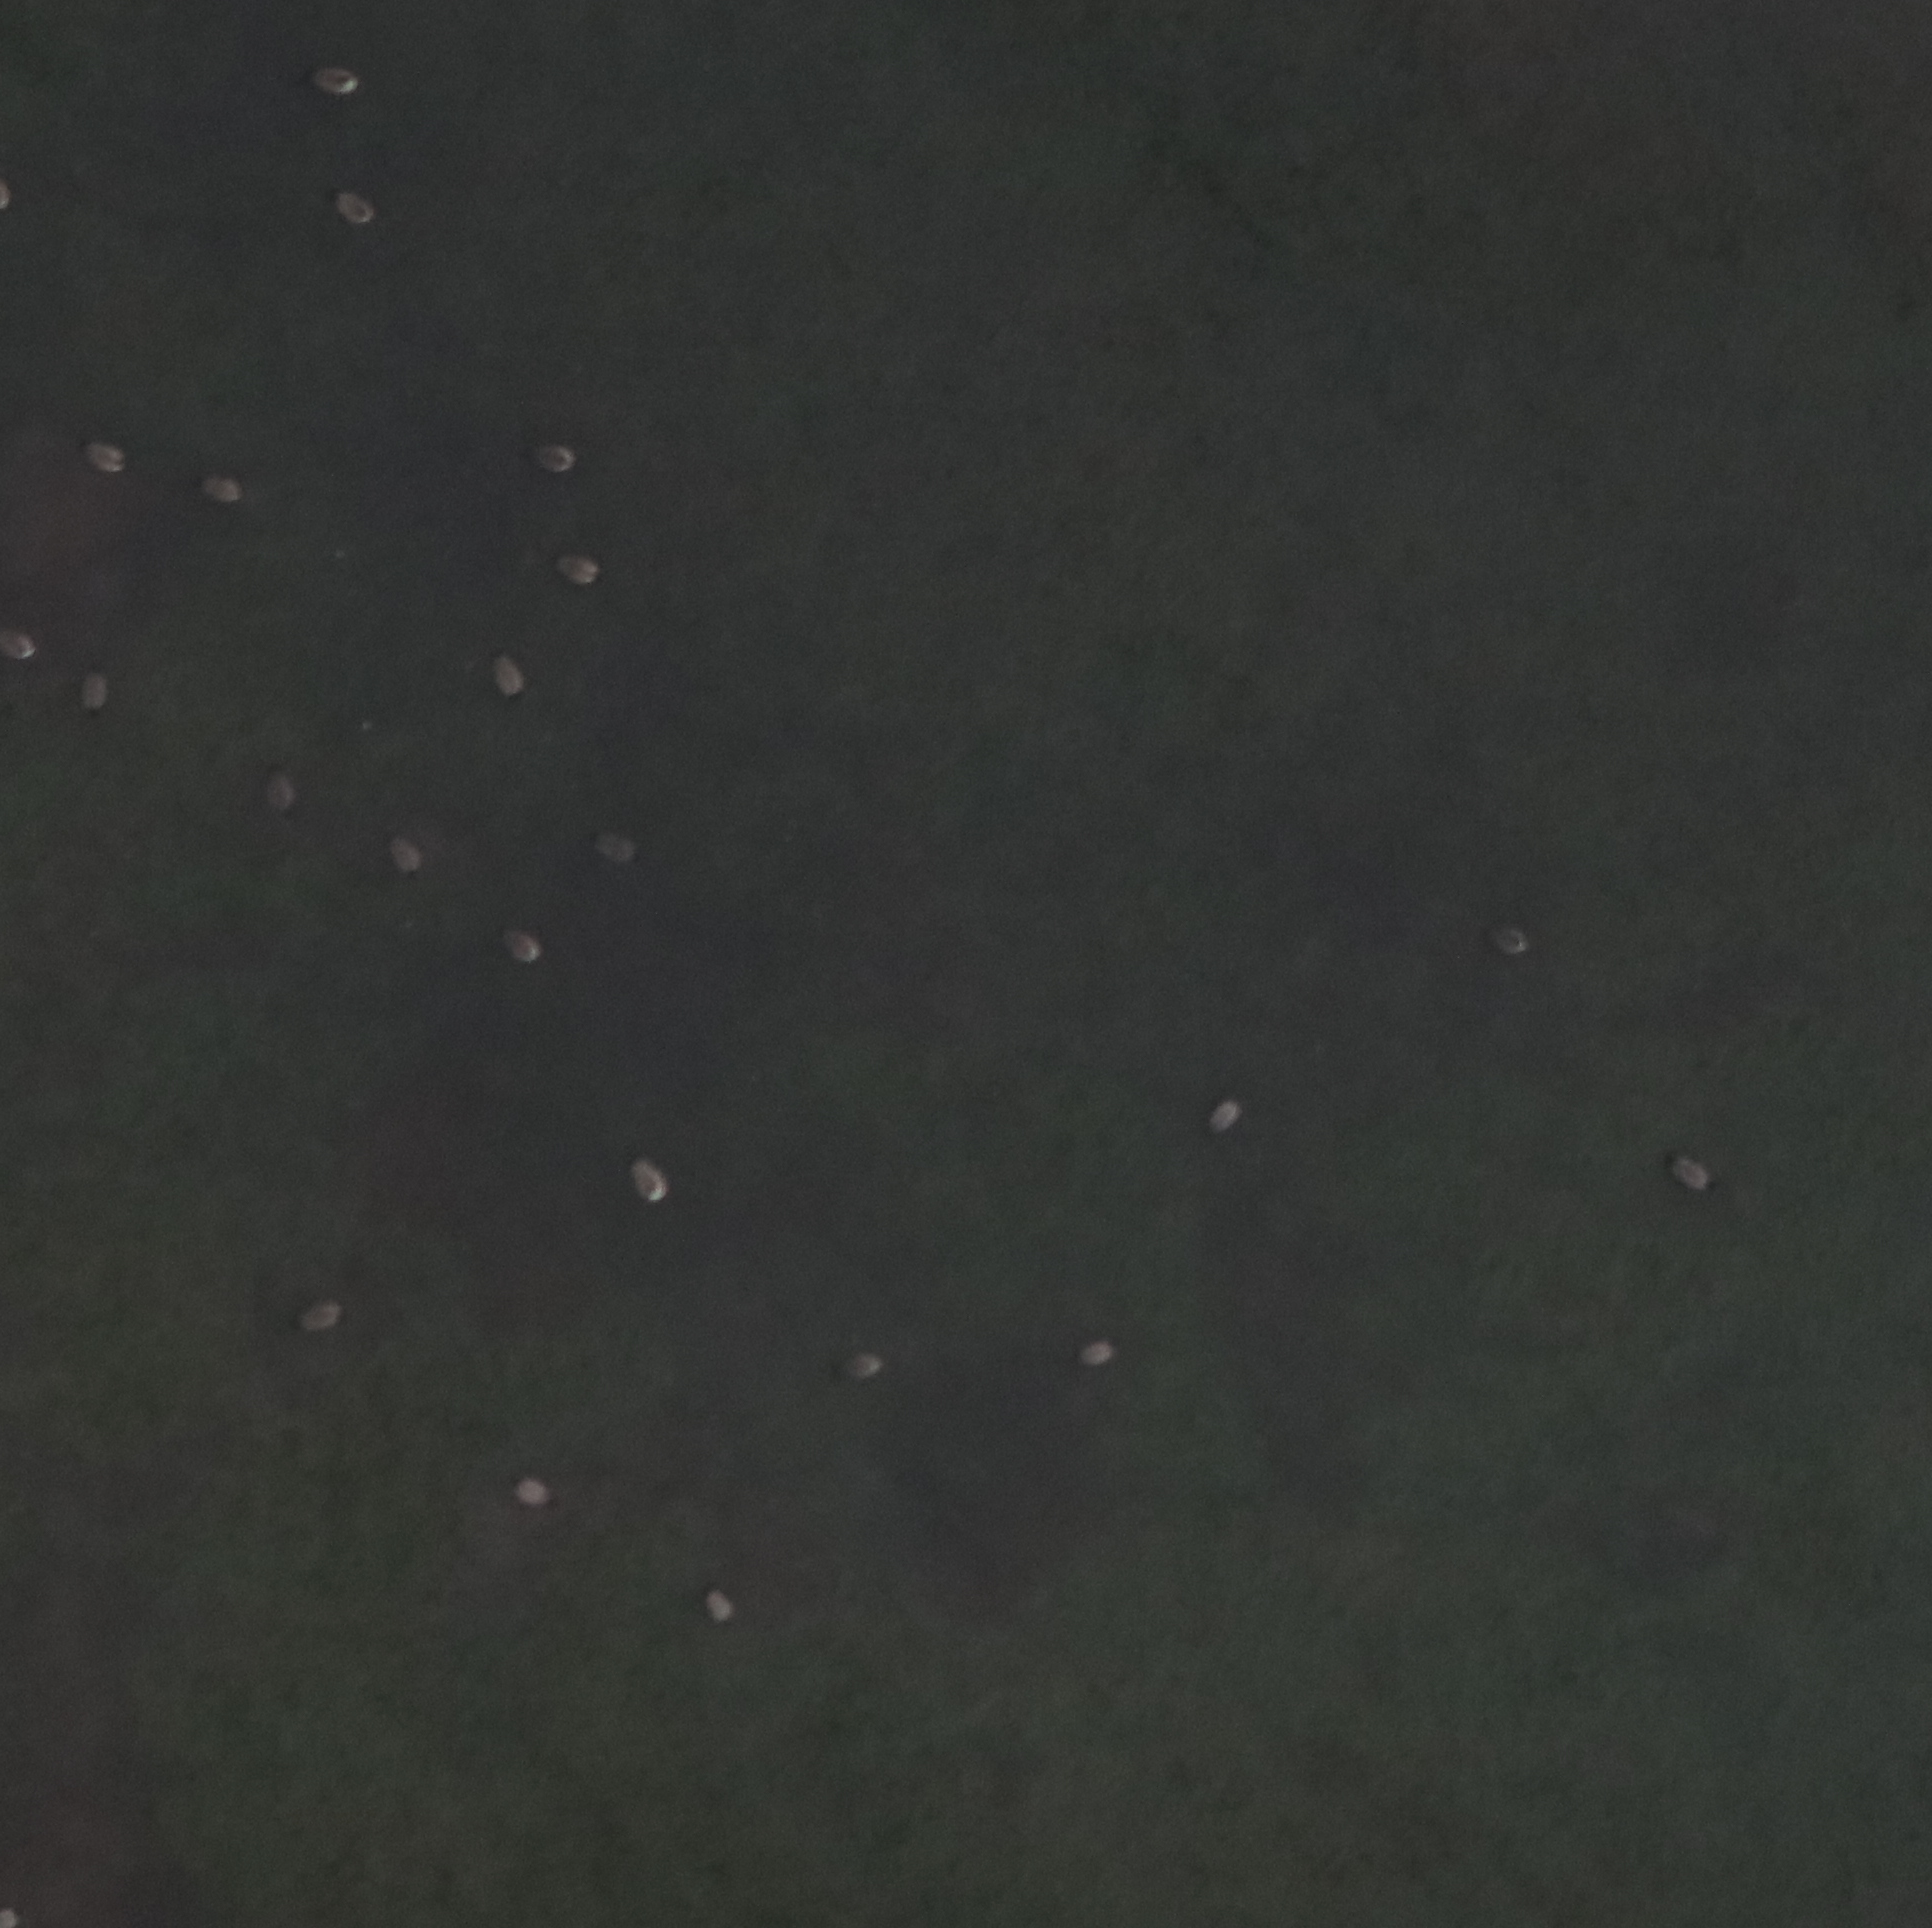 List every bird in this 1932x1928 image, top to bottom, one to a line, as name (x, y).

Canada goose (340, 83)
Canada goose (362, 208)
Canada goose (110, 461)
Canada goose (552, 461)
Canada goose (214, 484)
Canada goose (578, 562)
Canada goose (15, 643)
Canada goose (507, 684)
Canada goose (94, 695)
Canada goose (287, 789)
Canada goose (609, 850)
Canada goose (413, 856)
Canada goose (1512, 938)
Canada goose (524, 940)
Canada goose (1225, 1119)
Canada goose (1696, 1175)
Canada goose (653, 1184)
Canada goose (321, 1316)
Canada goose (1096, 1352)
Canada goose (855, 1365)
Canada goose (539, 1490)
Canada goose (724, 1608)